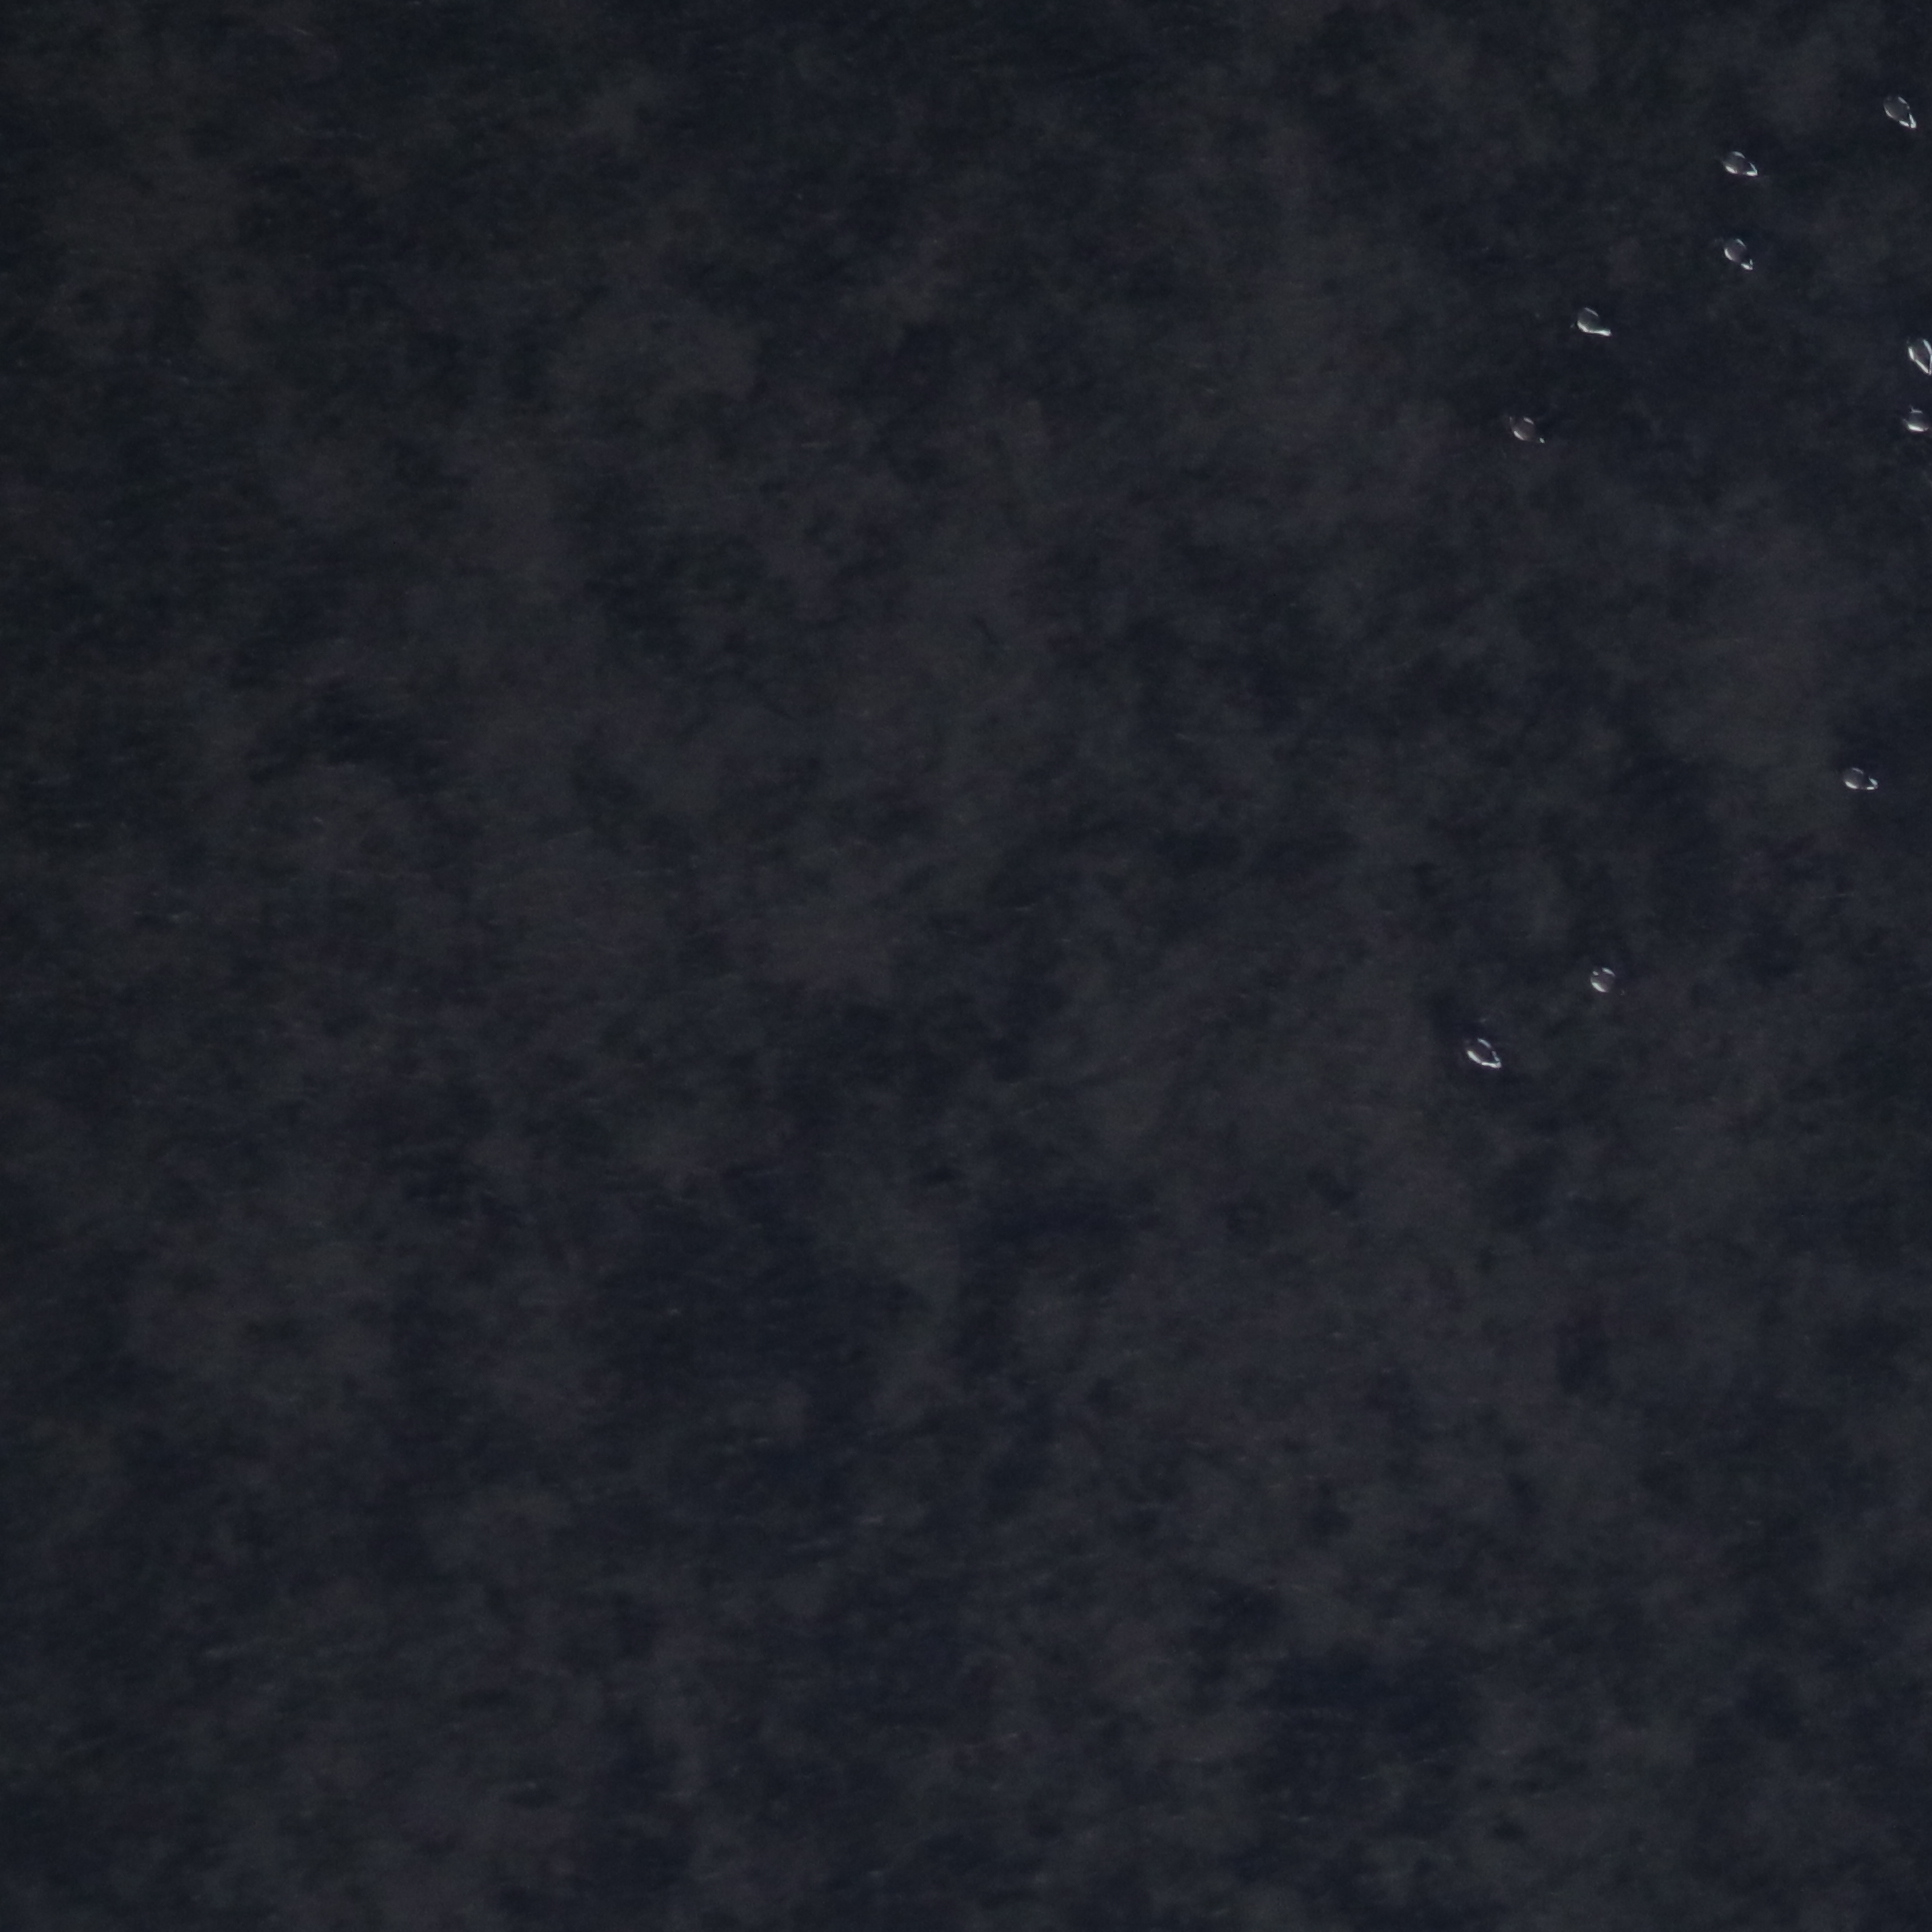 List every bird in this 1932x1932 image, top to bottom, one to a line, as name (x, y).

brant (1897, 110)
brant (1739, 165)
brant (1737, 253)
brant (1592, 322)
brant (1922, 354)
brant (1919, 422)
brant (1525, 429)
brant (1857, 780)
brant (1605, 983)
brant (1484, 1052)